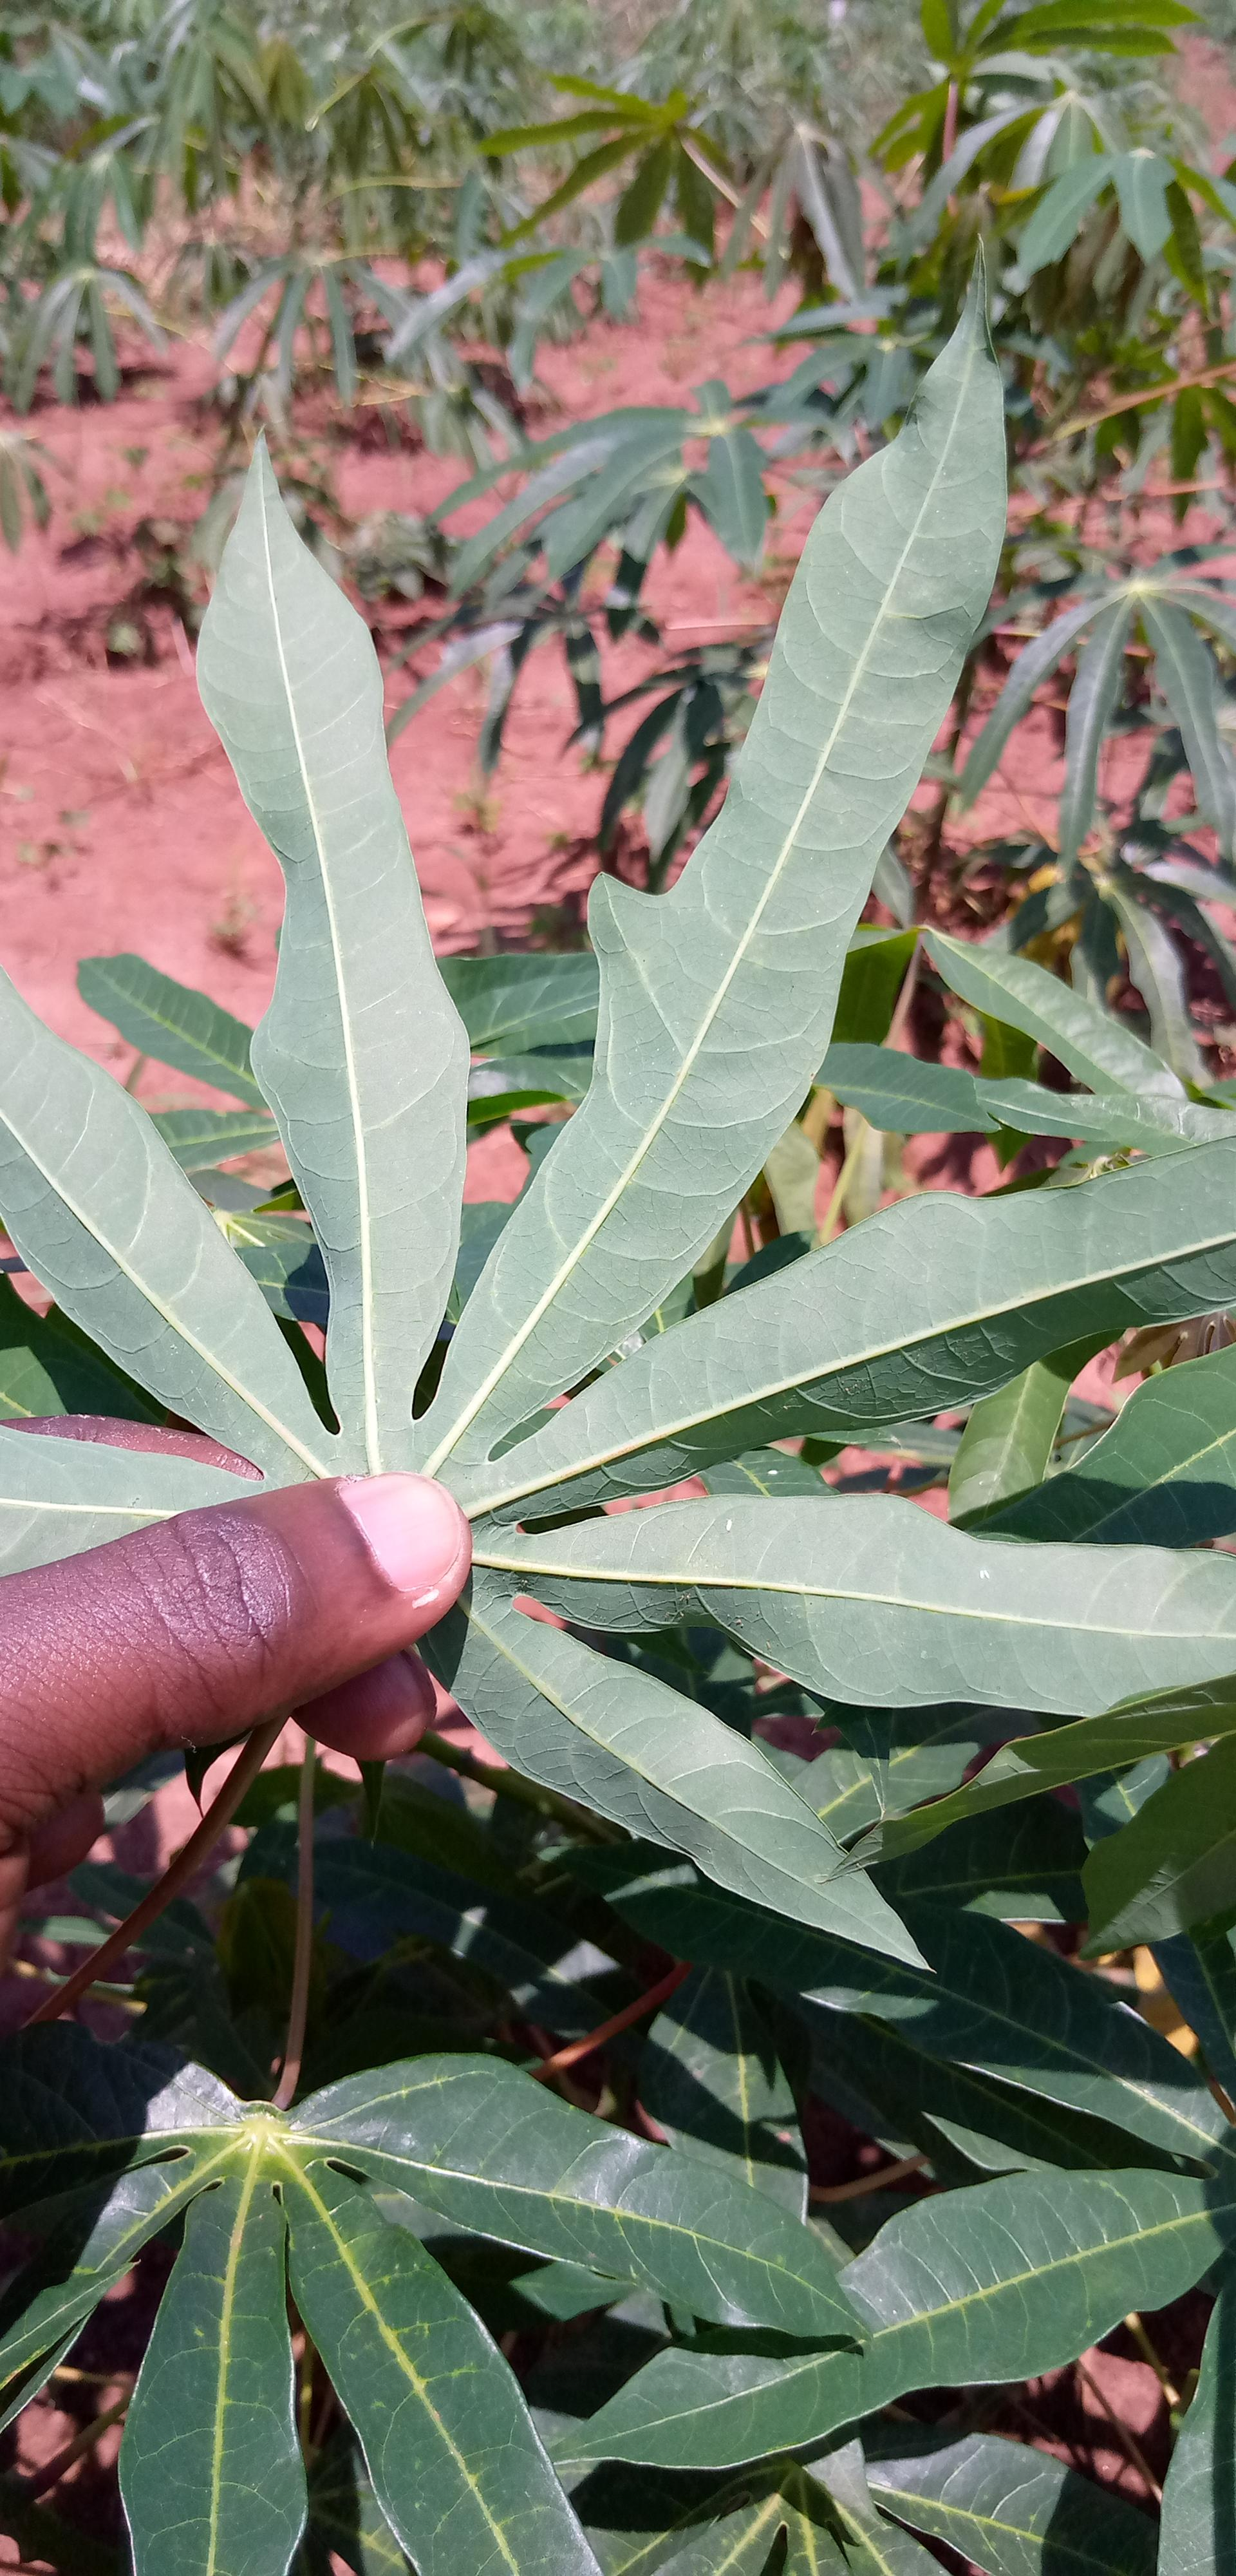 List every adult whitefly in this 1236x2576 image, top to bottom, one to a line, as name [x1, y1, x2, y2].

whitefly [722, 1517, 734, 1533]
whitefly [977, 1568, 997, 1580]